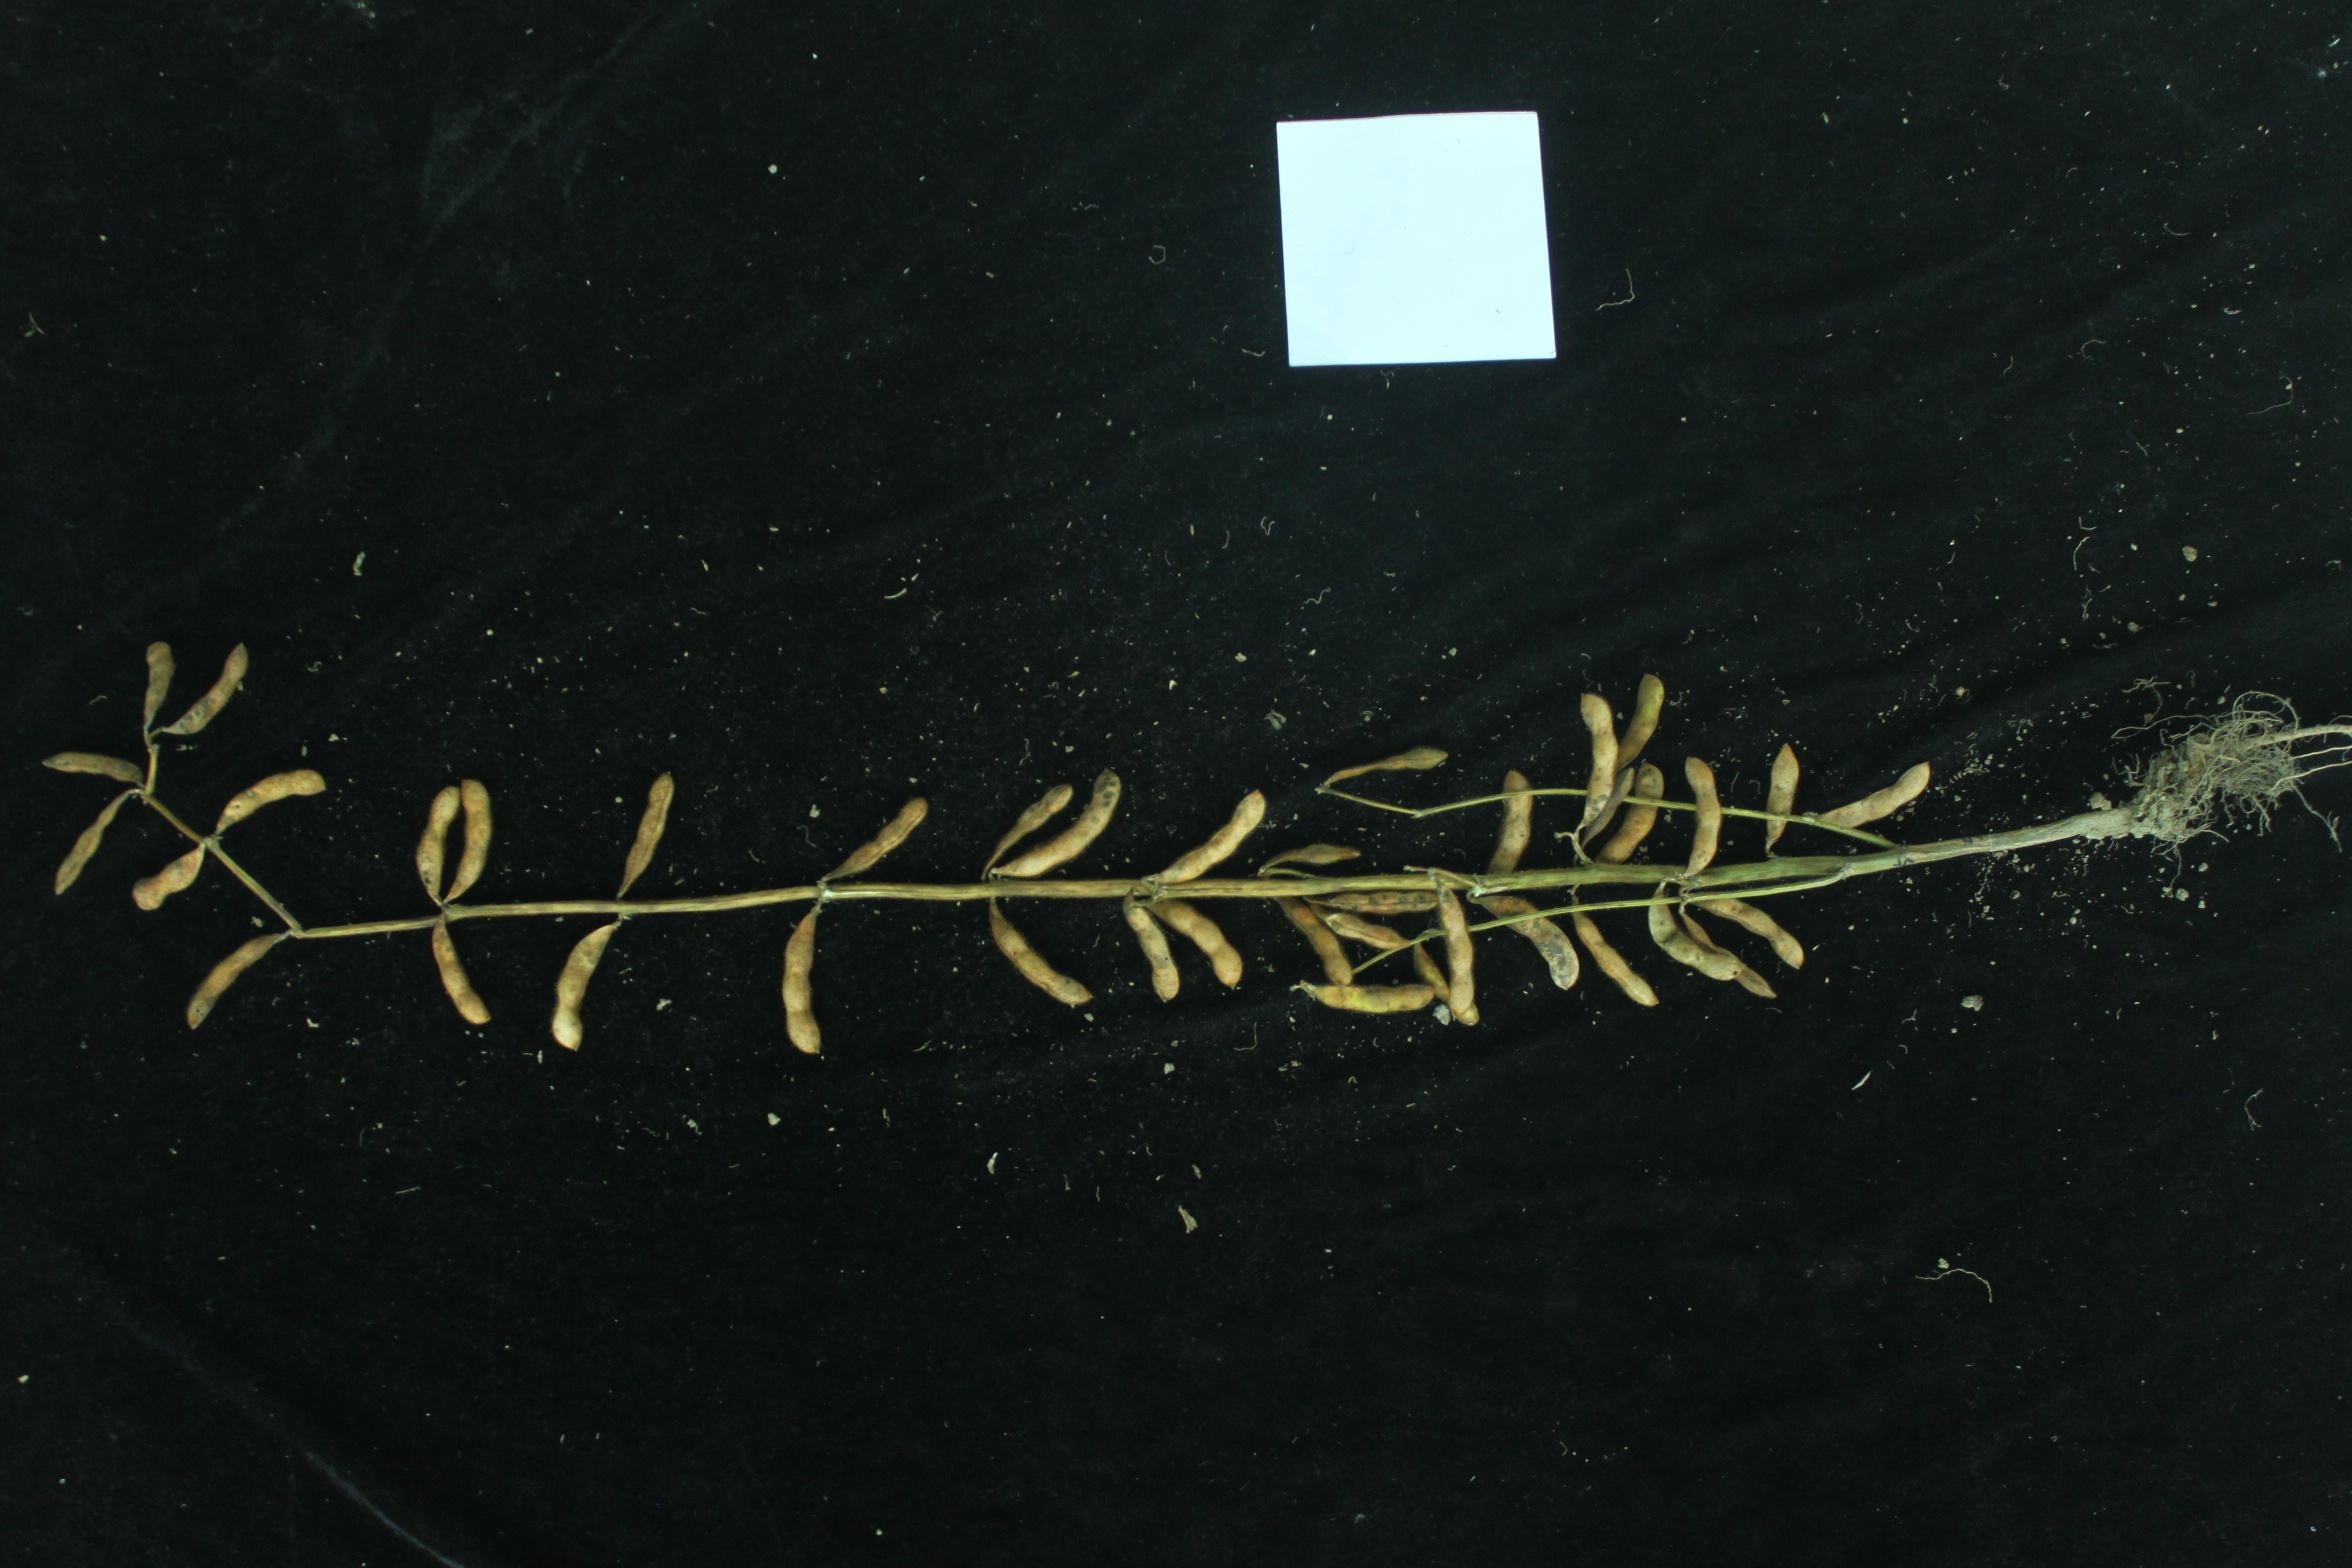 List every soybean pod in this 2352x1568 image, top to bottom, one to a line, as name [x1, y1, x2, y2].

soybean pod [144, 642, 174, 728]
soybean pod [159, 646, 249, 735]
soybean pod [1603, 675, 1664, 773]
soybean pod [1580, 692, 1618, 829]
soybean pod [1765, 745, 1799, 849]
soybean pod [1324, 747, 1447, 788]
soybean pod [41, 753, 142, 785]
soybean pod [1684, 757, 1720, 879]
soybean pod [1805, 760, 1930, 830]
soybean pod [1595, 762, 1663, 863]
soybean pod [215, 769, 326, 838]
soybean pod [620, 772, 674, 894]
soybean pod [1485, 772, 1532, 891]
soybean pod [990, 774, 1121, 877]
soybean pod [444, 781, 492, 906]
soybean pod [991, 785, 1072, 863]
soybean pod [416, 787, 459, 901]
soybean pod [1143, 791, 1266, 884]
soybean pod [55, 794, 124, 894]
soybean pod [822, 799, 929, 882]
soybean pod [132, 840, 204, 911]
soybean pod [1265, 844, 1359, 867]
soybean pod [1261, 887, 1351, 989]
soybean pod [1436, 887, 1473, 1020]
soybean pod [1648, 888, 1775, 998]
soybean pod [989, 889, 1093, 1004]
soybean pod [1307, 891, 1443, 916]
soybean pod [1571, 891, 1658, 1007]
soybean pod [1684, 895, 1803, 969]
soybean pod [1463, 896, 1580, 990]
soybean pod [1123, 898, 1179, 1002]
soybean pod [1142, 899, 1241, 988]
soybean pod [783, 909, 820, 1055]
soybean pod [1313, 910, 1409, 952]
soybean pod [432, 923, 489, 1024]
soybean pod [551, 923, 624, 1051]
soybean pod [186, 932, 291, 1028]
soybean pod [1415, 937, 1479, 1024]
soybean pod [1304, 983, 1434, 1013]